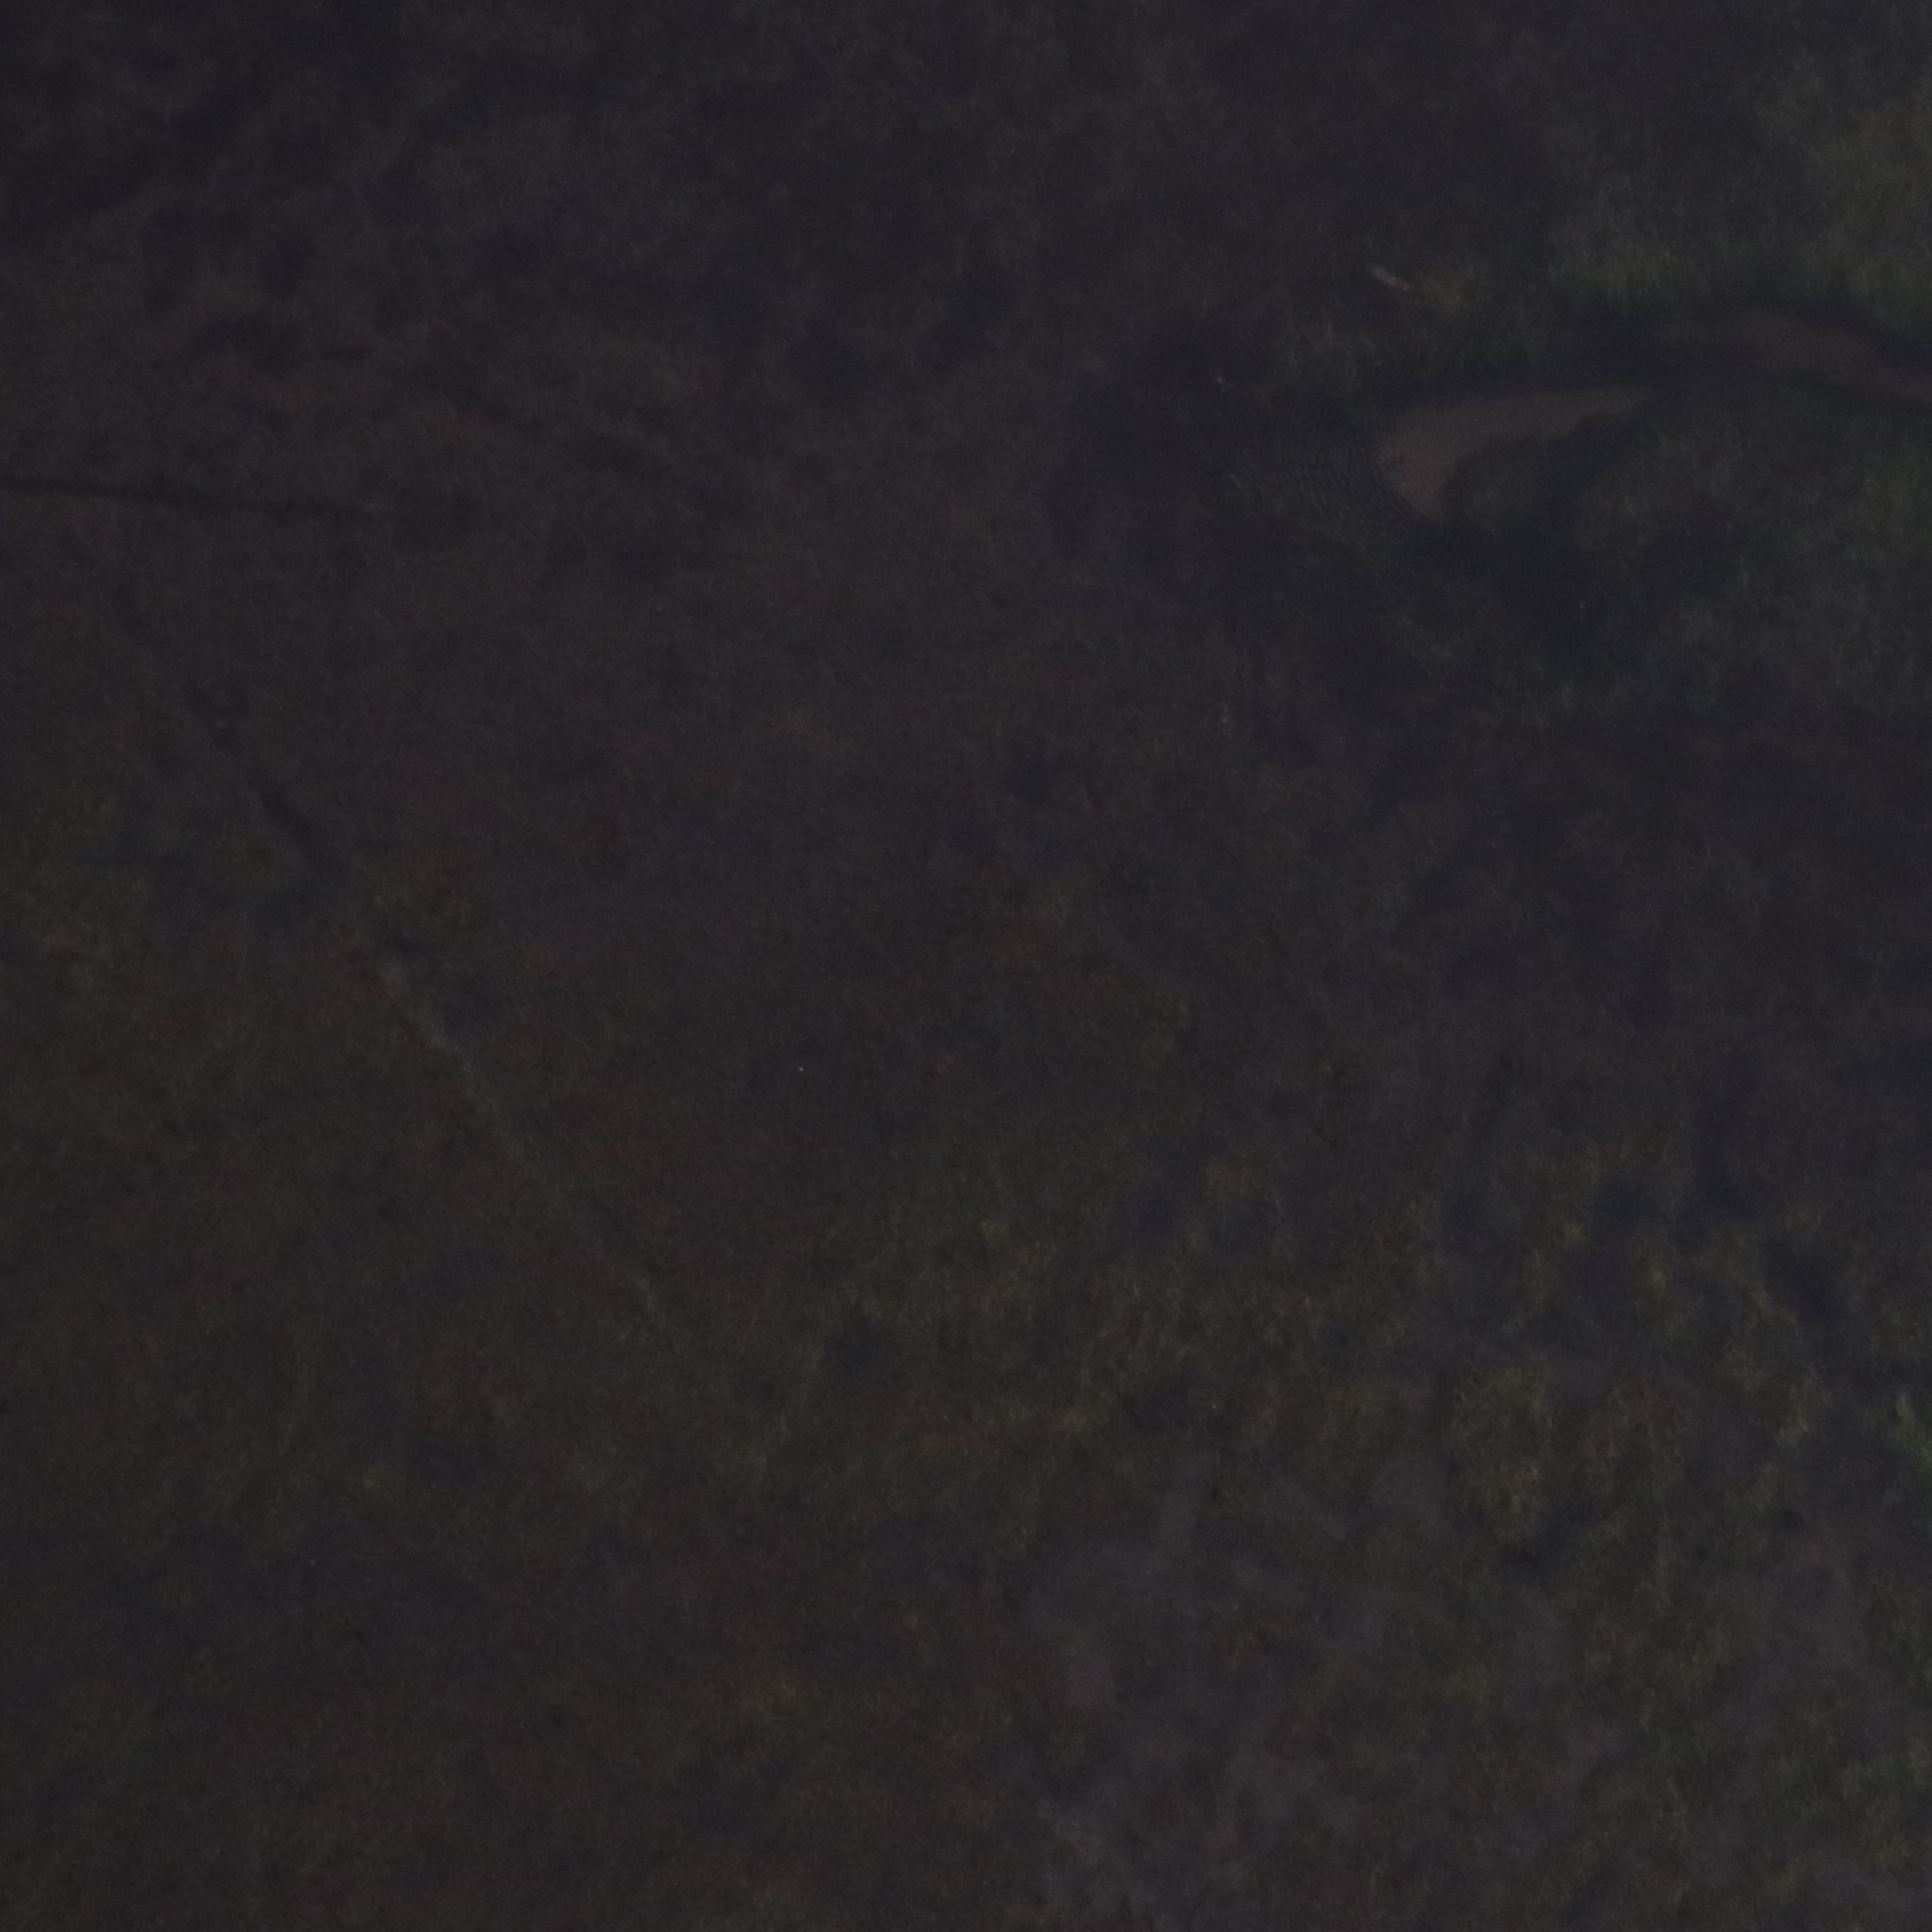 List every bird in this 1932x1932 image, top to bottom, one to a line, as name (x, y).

None